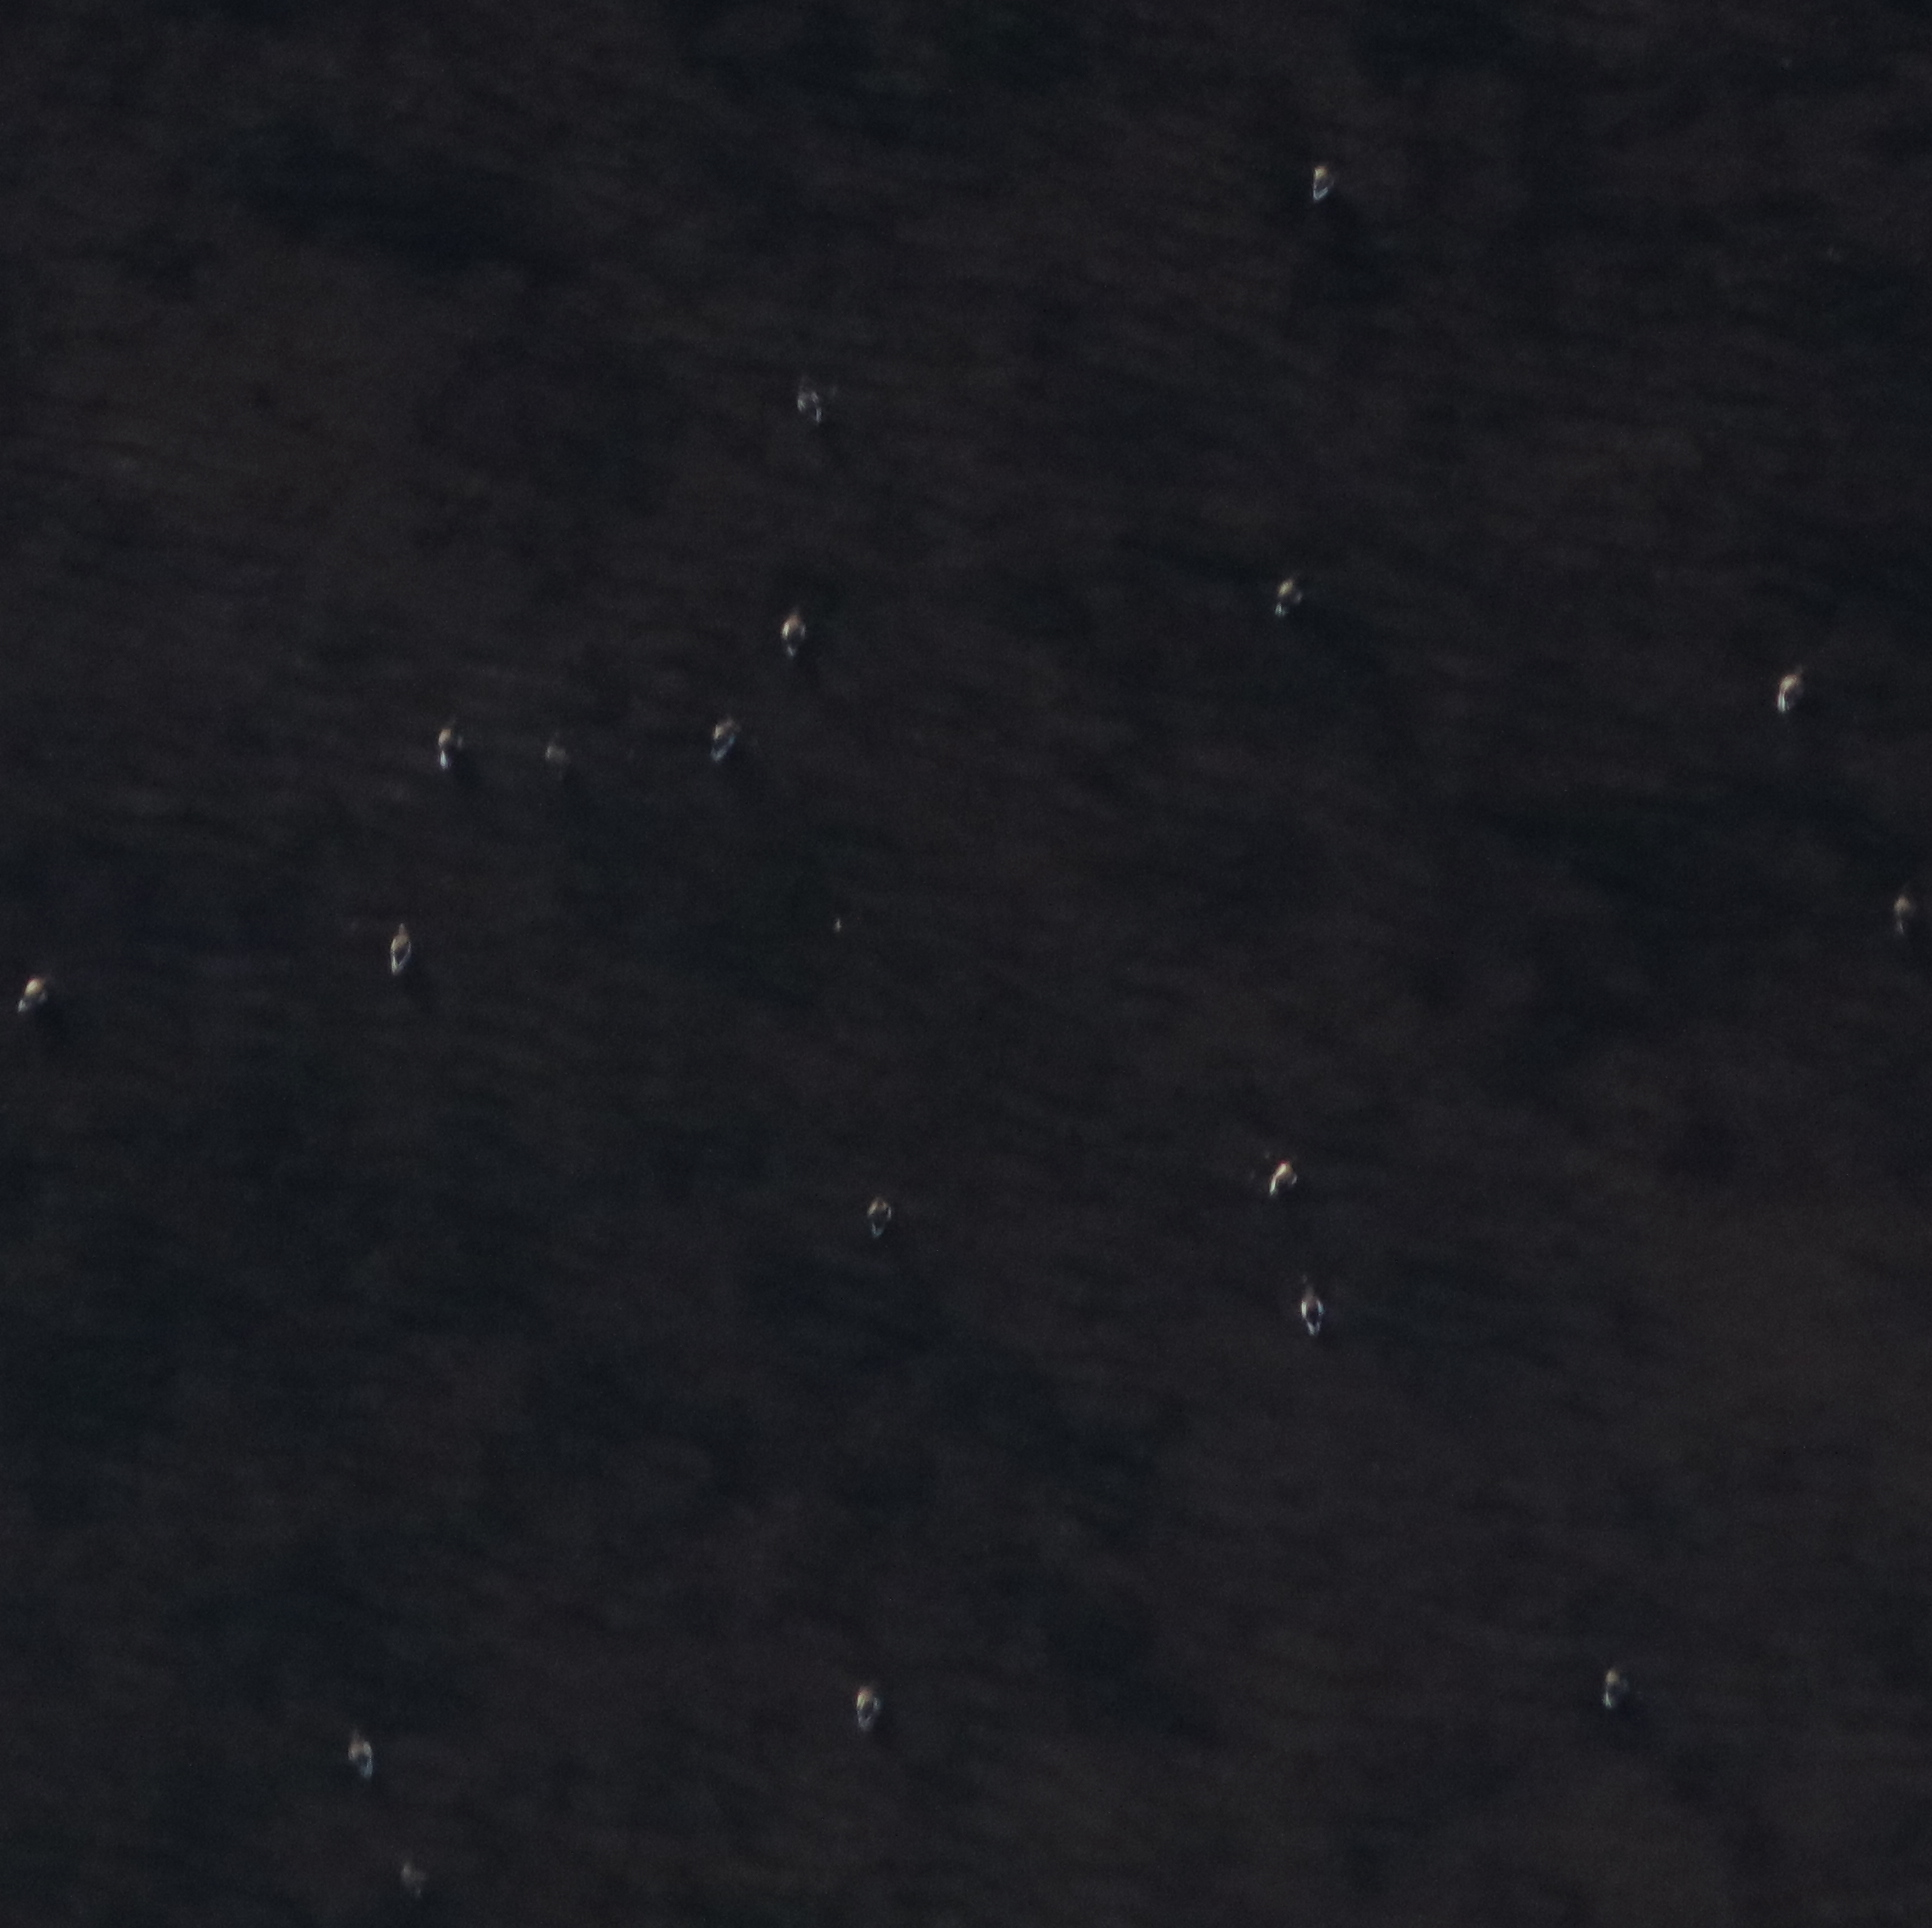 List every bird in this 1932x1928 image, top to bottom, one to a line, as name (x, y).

brant (1323, 187)
brant (812, 406)
brant (1287, 595)
brant (796, 631)
brant (1792, 691)
brant (726, 739)
brant (449, 745)
brant (558, 756)
brant (1909, 913)
brant (401, 946)
brant (31, 991)
brant (1281, 1178)
brant (876, 1218)
brant (1312, 1309)
brant (1617, 1685)
brant (868, 1704)
brant (361, 1757)
brant (412, 1884)